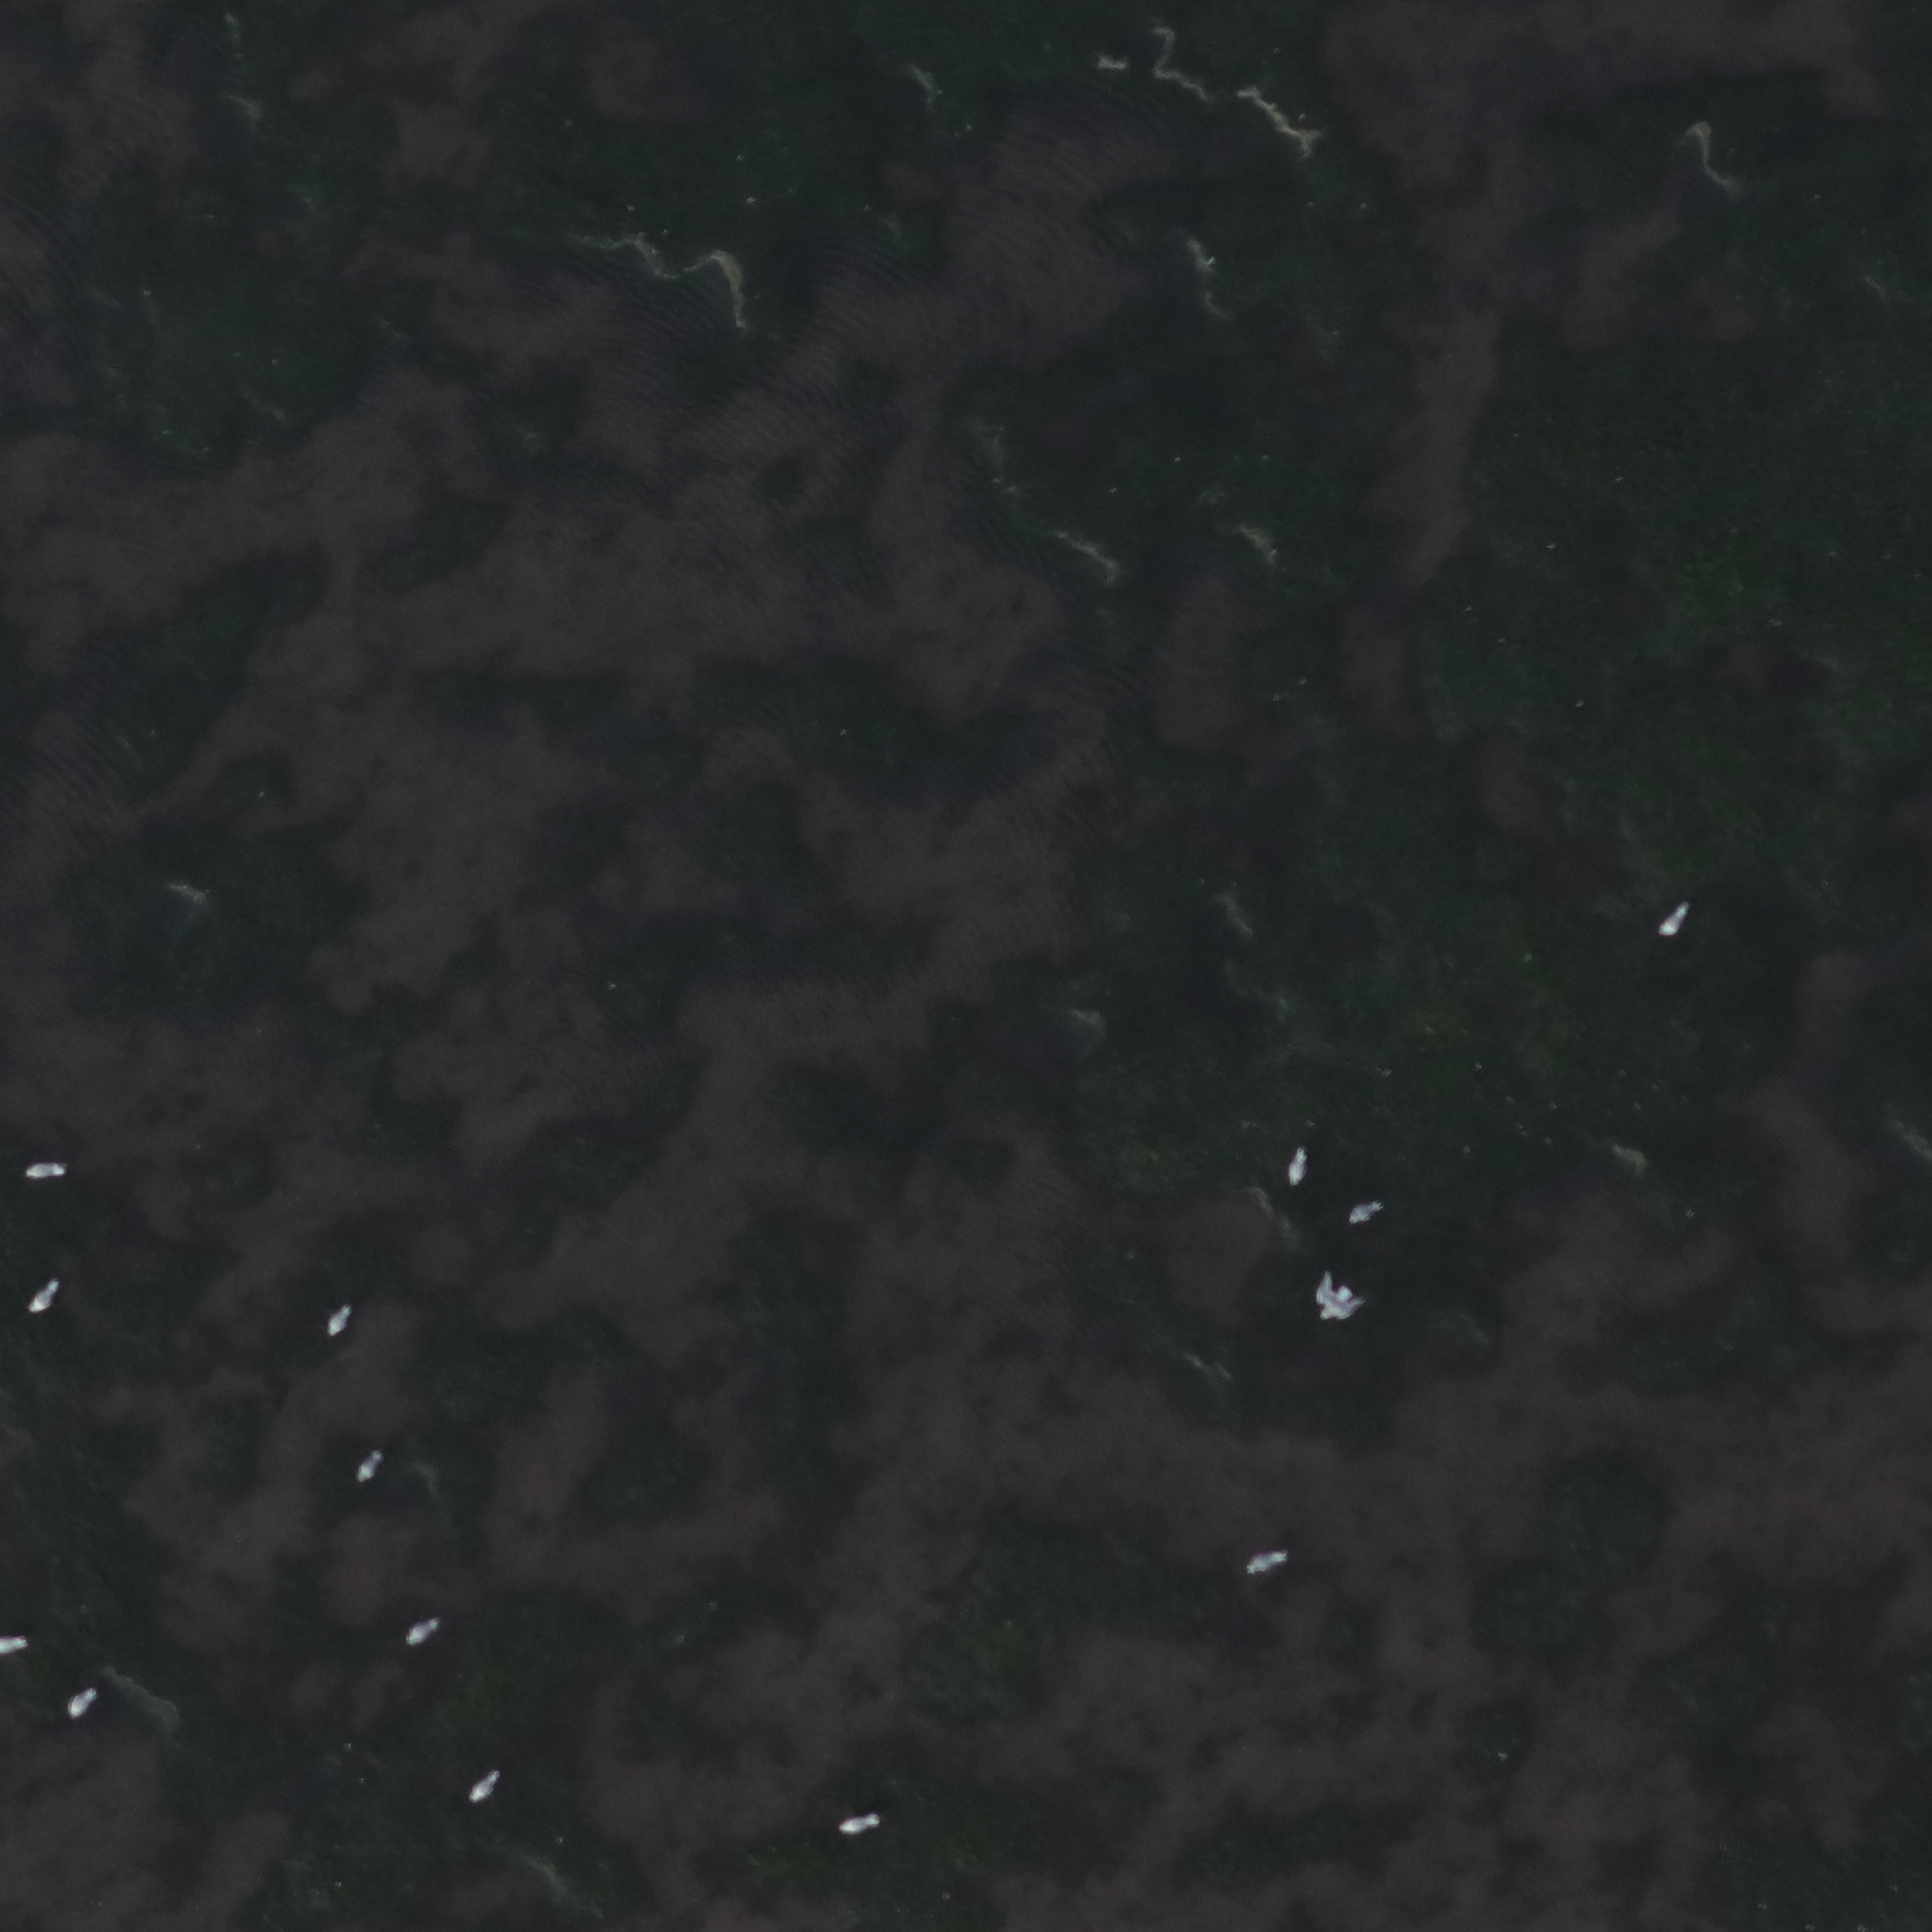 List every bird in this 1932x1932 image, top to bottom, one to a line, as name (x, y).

gull (1676, 931)
gull (1305, 1167)
gull (42, 1173)
gull (1362, 1212)
gull (1335, 1296)
gull (37, 1305)
gull (335, 1313)
gull (370, 1470)
gull (1260, 1556)
gull (420, 1640)
gull (11, 1641)
gull (84, 1708)
gull (488, 1786)
gull (853, 1830)